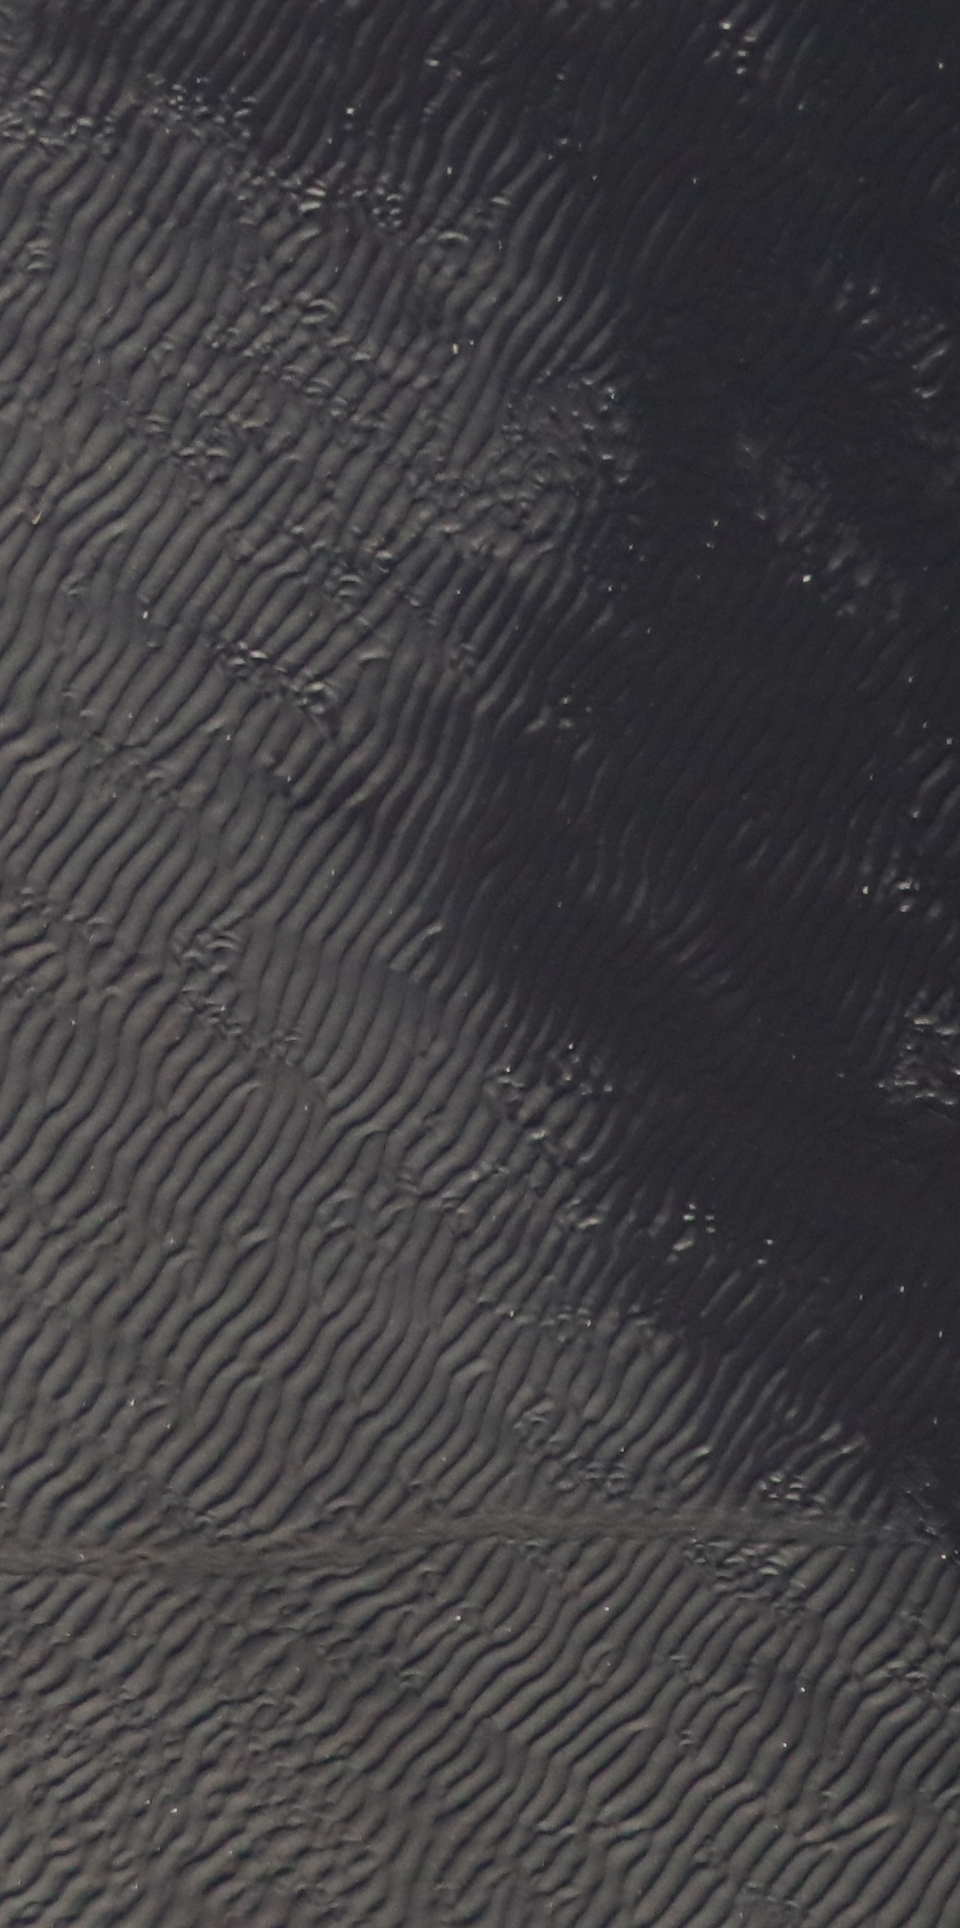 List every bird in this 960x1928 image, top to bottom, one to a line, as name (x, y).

None